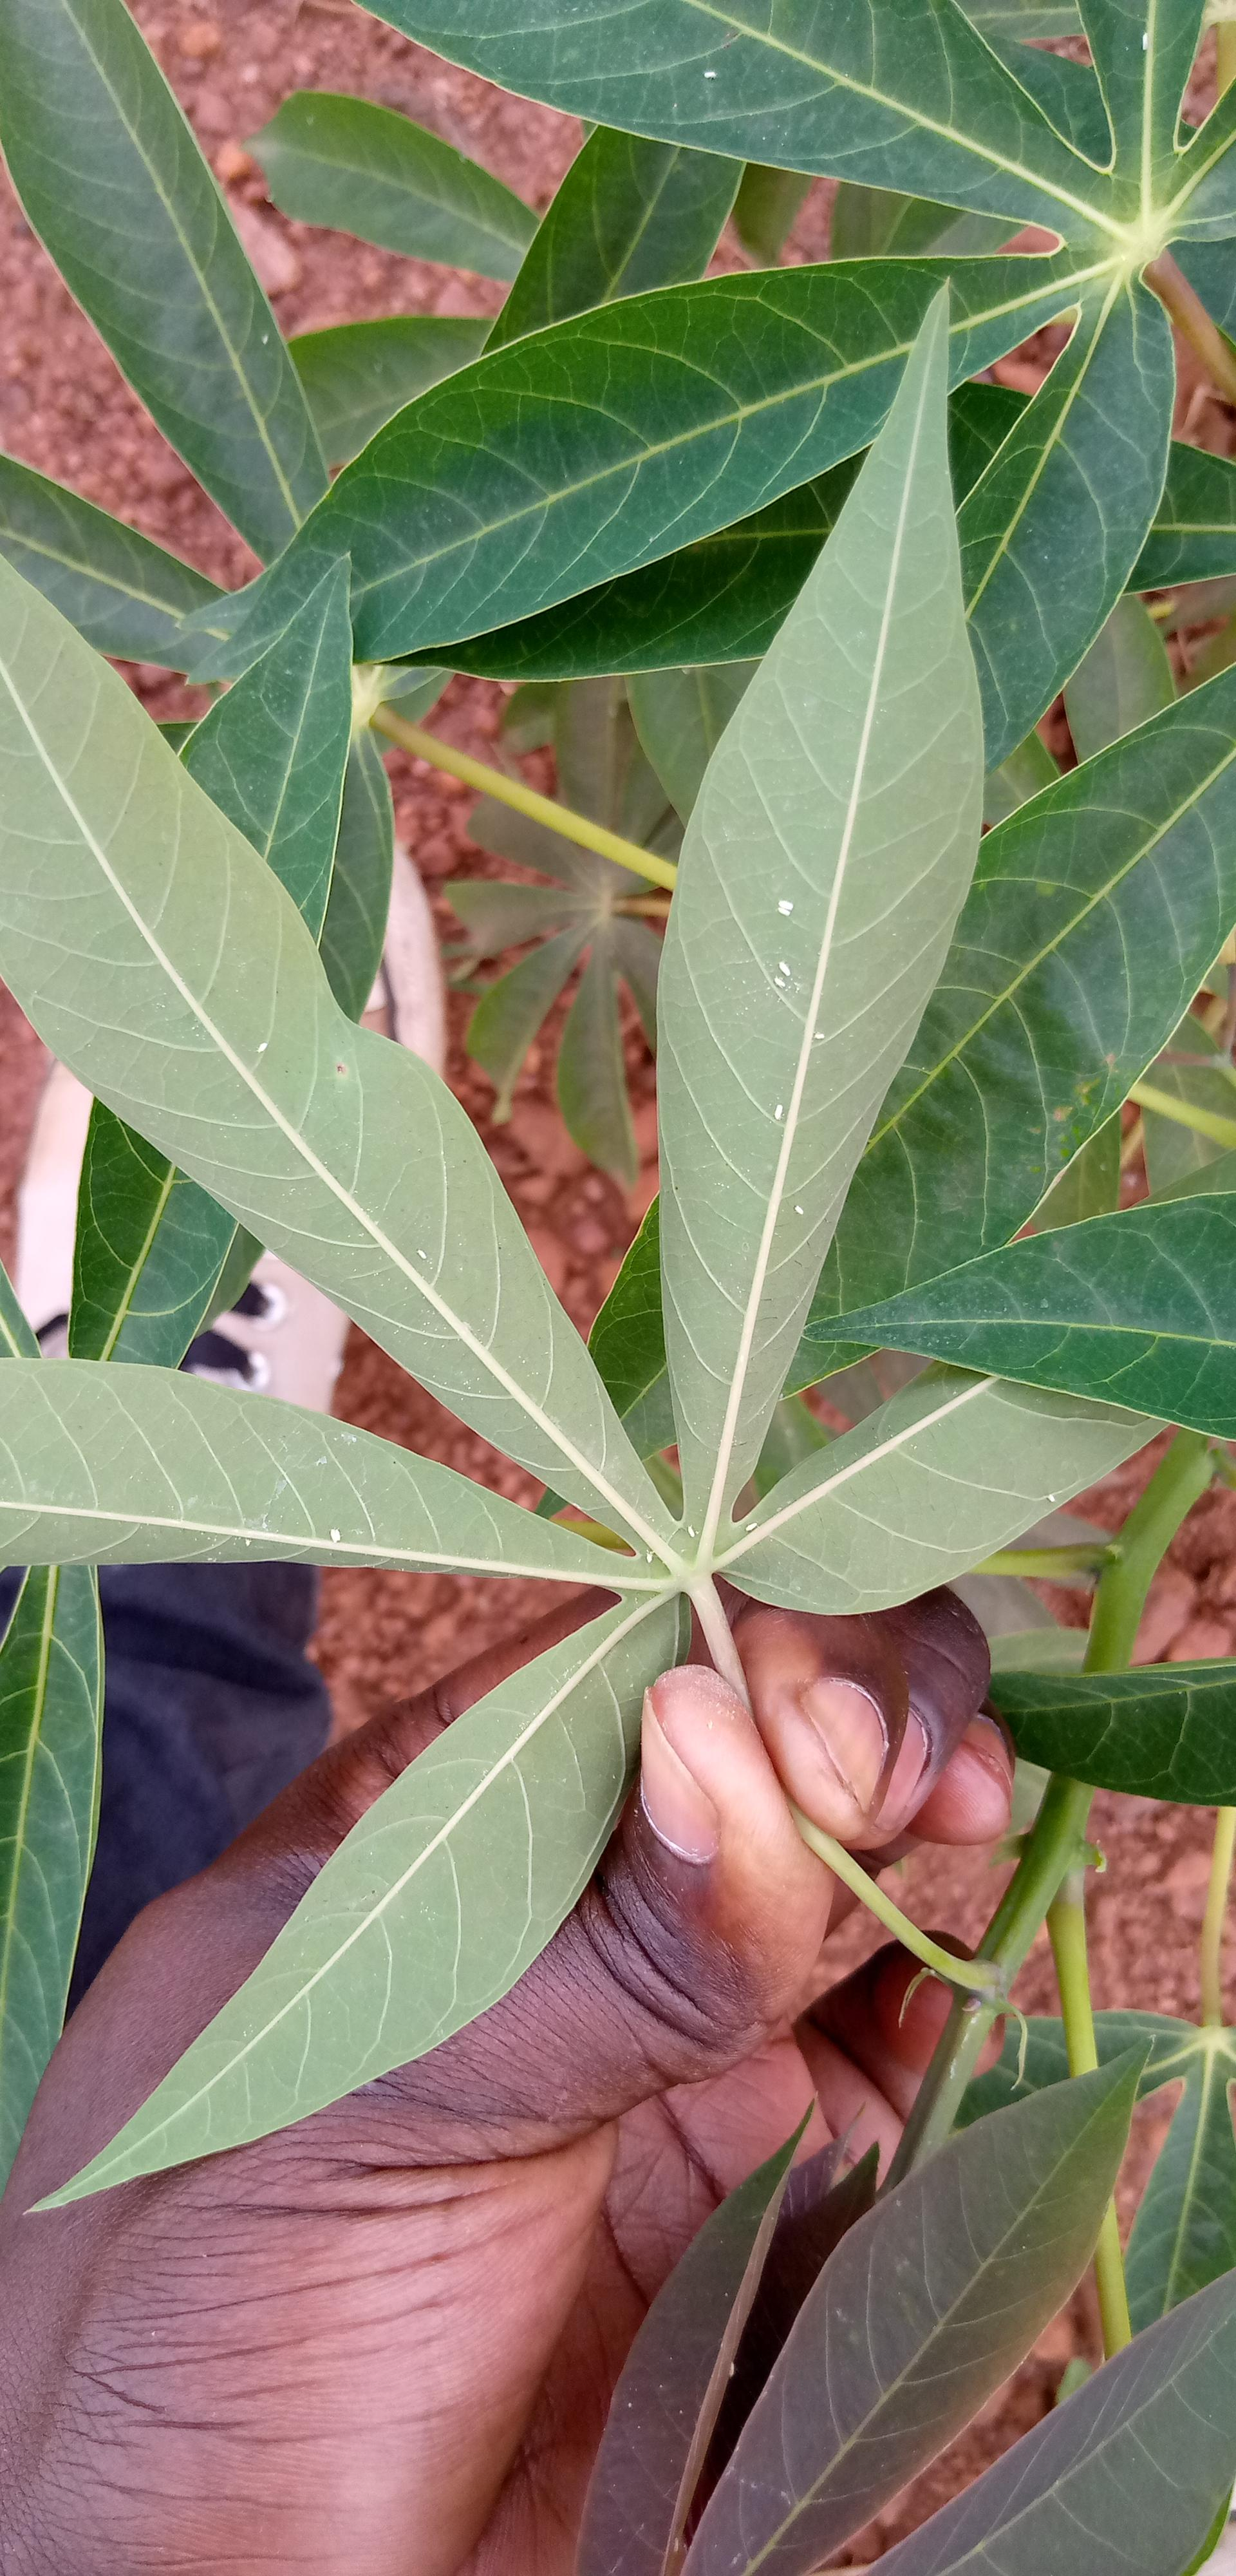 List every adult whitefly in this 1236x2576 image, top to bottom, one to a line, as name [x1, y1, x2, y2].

whitefly [774, 897, 794, 911]
whitefly [776, 905, 791, 917]
whitefly [776, 960, 792, 978]
whitefly [771, 973, 788, 992]
whitefly [812, 1030, 829, 1045]
whitefly [254, 1039, 270, 1056]
whitefly [771, 1101, 787, 1124]
whitefly [791, 1202, 808, 1217]
whitefly [415, 1246, 429, 1262]
whitefly [1044, 1492, 1060, 1506]
whitefly [742, 1520, 762, 1535]
whitefly [684, 1523, 698, 1540]
whitefly [328, 1526, 344, 1547]
whitefly [642, 1548, 657, 1565]